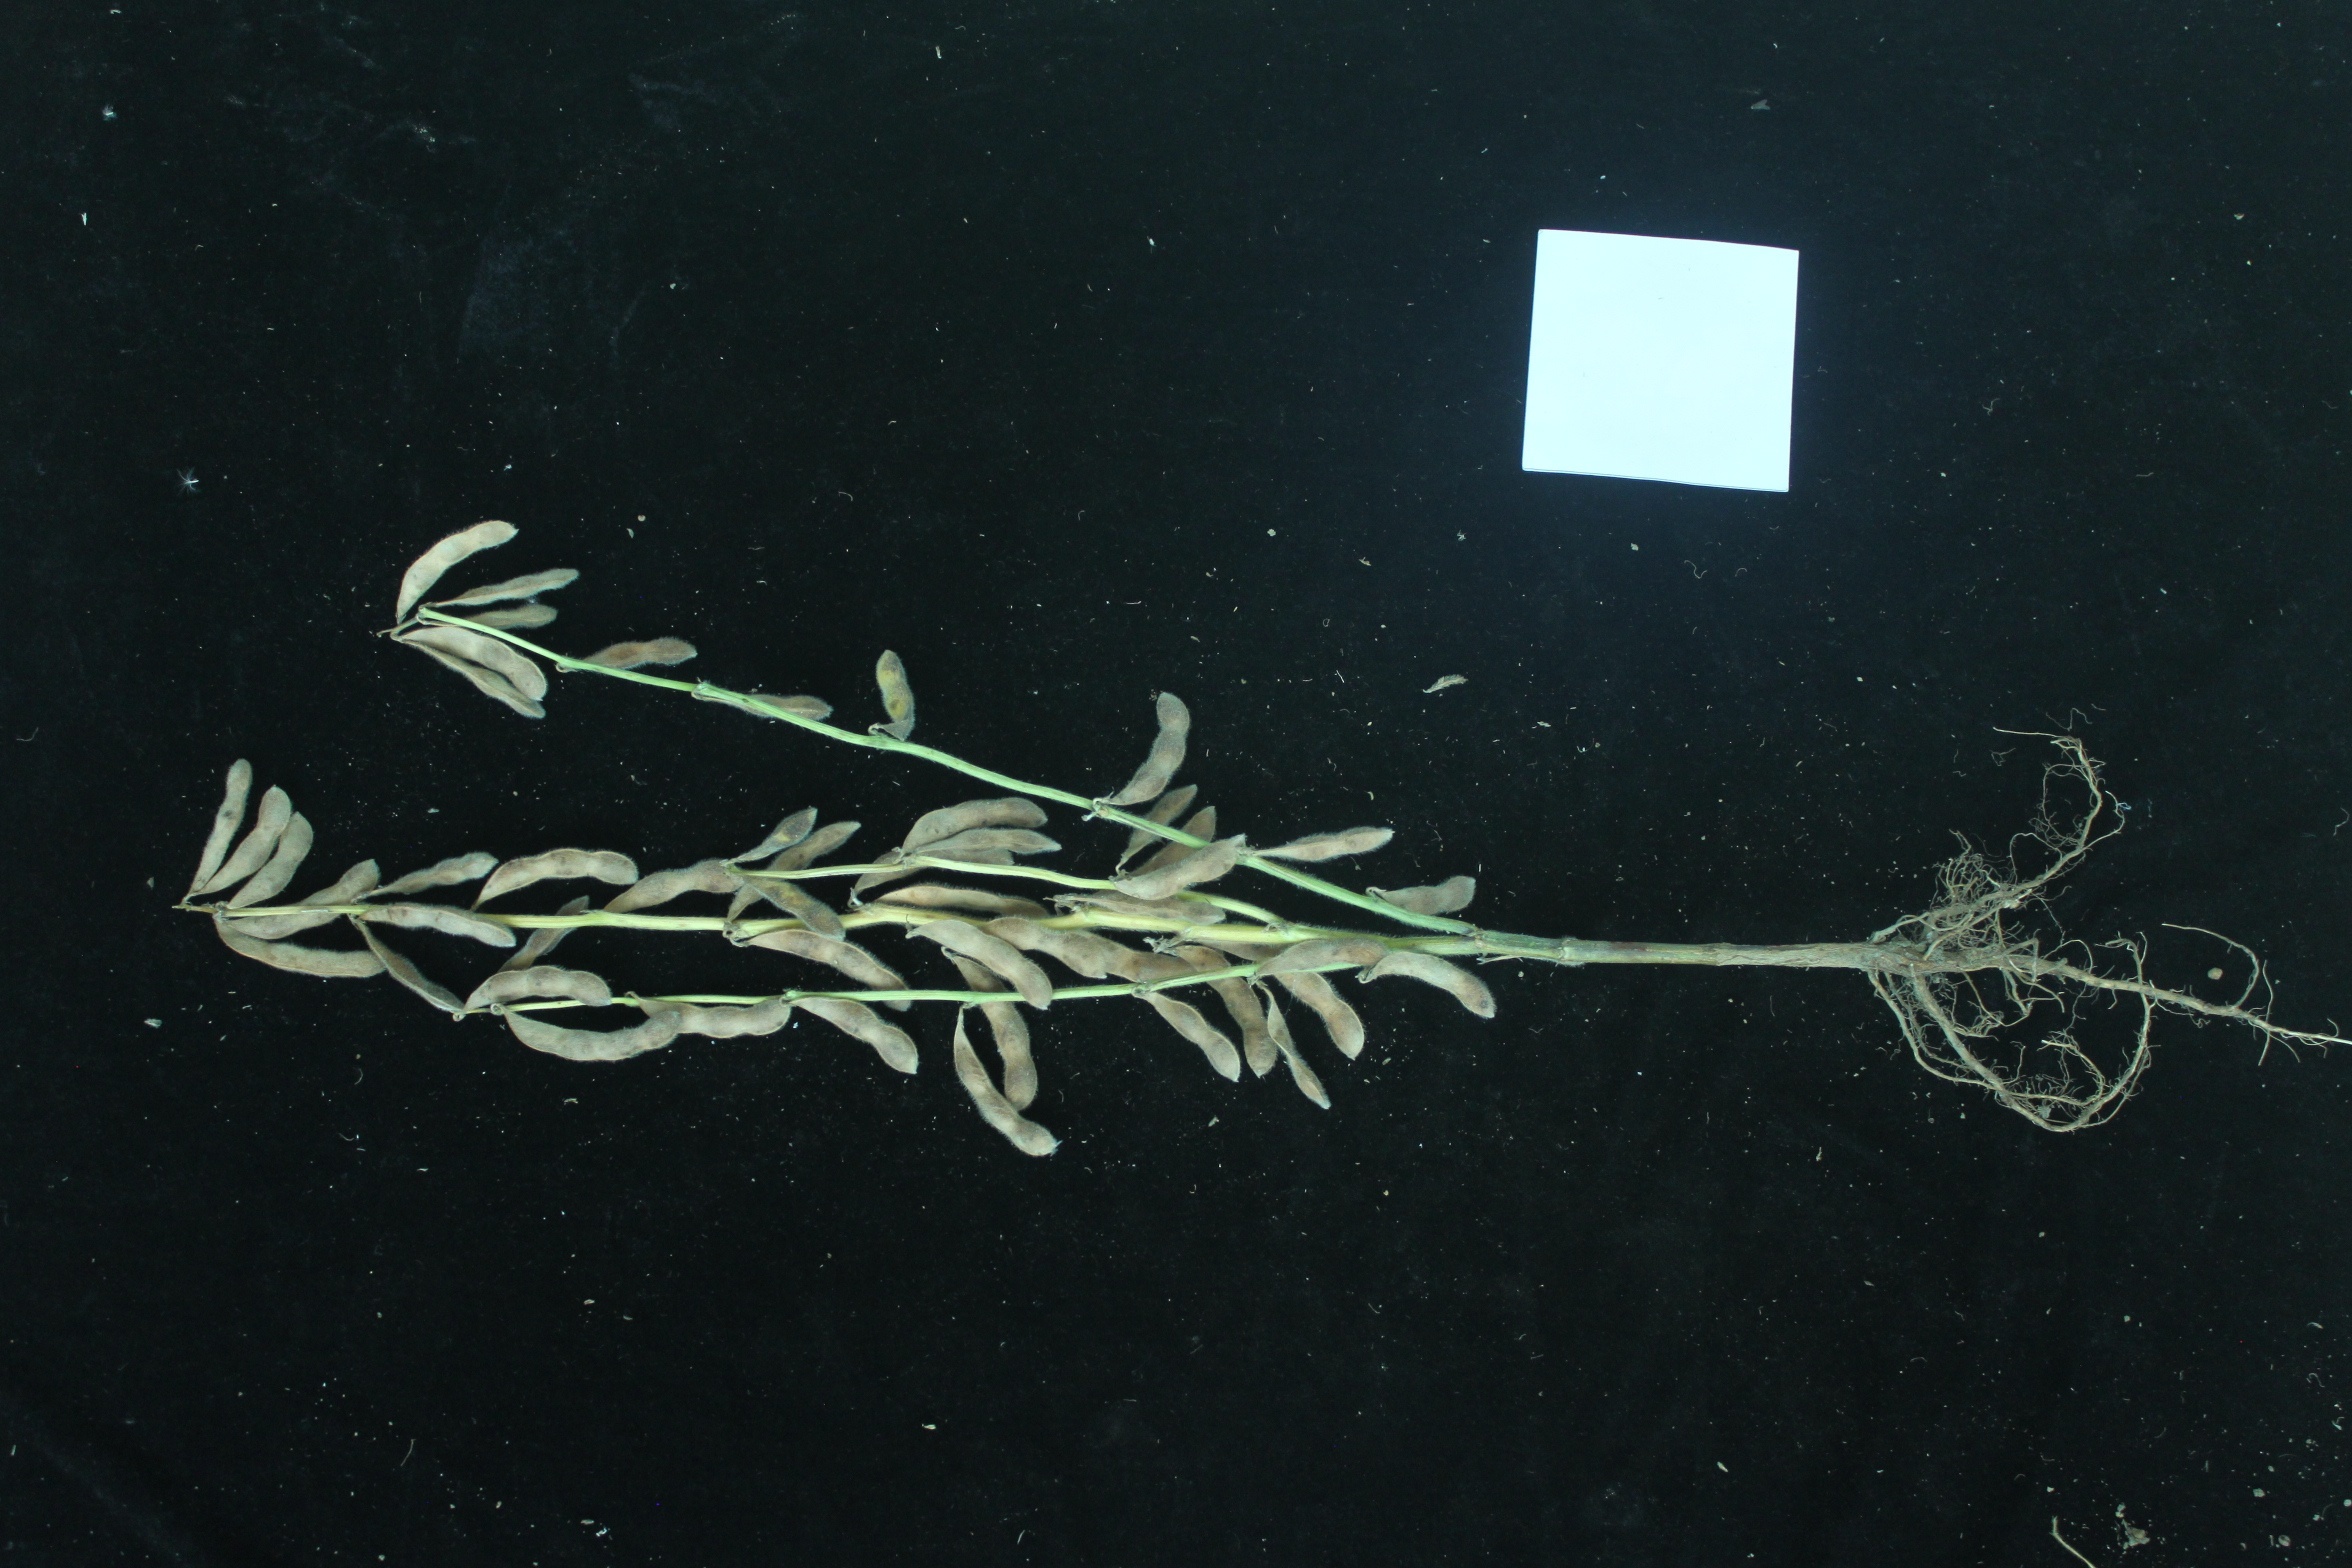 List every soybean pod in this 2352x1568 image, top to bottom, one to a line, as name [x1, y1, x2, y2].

soybean pod [397, 522, 517, 625]
soybean pod [432, 569, 579, 607]
soybean pod [465, 606, 556, 631]
soybean pod [398, 626, 546, 700]
soybean pod [581, 640, 696, 670]
soybean pod [408, 644, 544, 718]
soybean pod [874, 652, 914, 740]
soybean pod [1103, 692, 1189, 806]
soybean pod [750, 695, 831, 720]
soybean pod [192, 759, 249, 893]
soybean pod [192, 786, 290, 896]
soybean pod [1121, 786, 1194, 865]
soybean pod [904, 799, 1047, 854]
soybean pod [1130, 807, 1213, 873]
soybean pod [729, 808, 817, 863]
soybean pod [229, 814, 312, 907]
soybean pod [768, 823, 861, 872]
soybean pod [1254, 828, 1393, 859]
soybean pod [917, 830, 1061, 853]
soybean pod [1112, 836, 1244, 899]
soybean pod [851, 848, 1014, 895]
soybean pod [474, 849, 636, 907]
soybean pod [359, 854, 496, 898]
soybean pod [222, 861, 378, 940]
soybean pod [601, 861, 744, 913]
soybean pod [1371, 876, 1474, 913]
soybean pod [729, 879, 845, 938]
soybean pod [877, 884, 1048, 917]
soybean pod [497, 896, 588, 972]
soybean pod [1065, 896, 1225, 922]
soybean pod [358, 905, 515, 947]
soybean pod [217, 916, 383, 978]
soybean pod [991, 917, 1192, 984]
soybean pod [905, 923, 1051, 1010]
soybean pod [360, 925, 461, 1013]
soybean pod [744, 929, 908, 1011]
soybean pod [1255, 939, 1388, 978]
soybean pod [1217, 944, 1363, 1059]
soybean pod [1161, 947, 1274, 1076]
soybean pod [1367, 951, 1494, 1017]
soybean pod [945, 955, 1036, 1112]
soybean pod [464, 966, 609, 1012]
soybean pod [1264, 987, 1330, 1110]
soybean pod [1138, 993, 1239, 1083]
soybean pod [788, 998, 919, 1074]
soybean pod [634, 999, 790, 1039]
soybean pod [501, 1009, 681, 1062]
soybean pod [954, 1013, 1054, 1156]